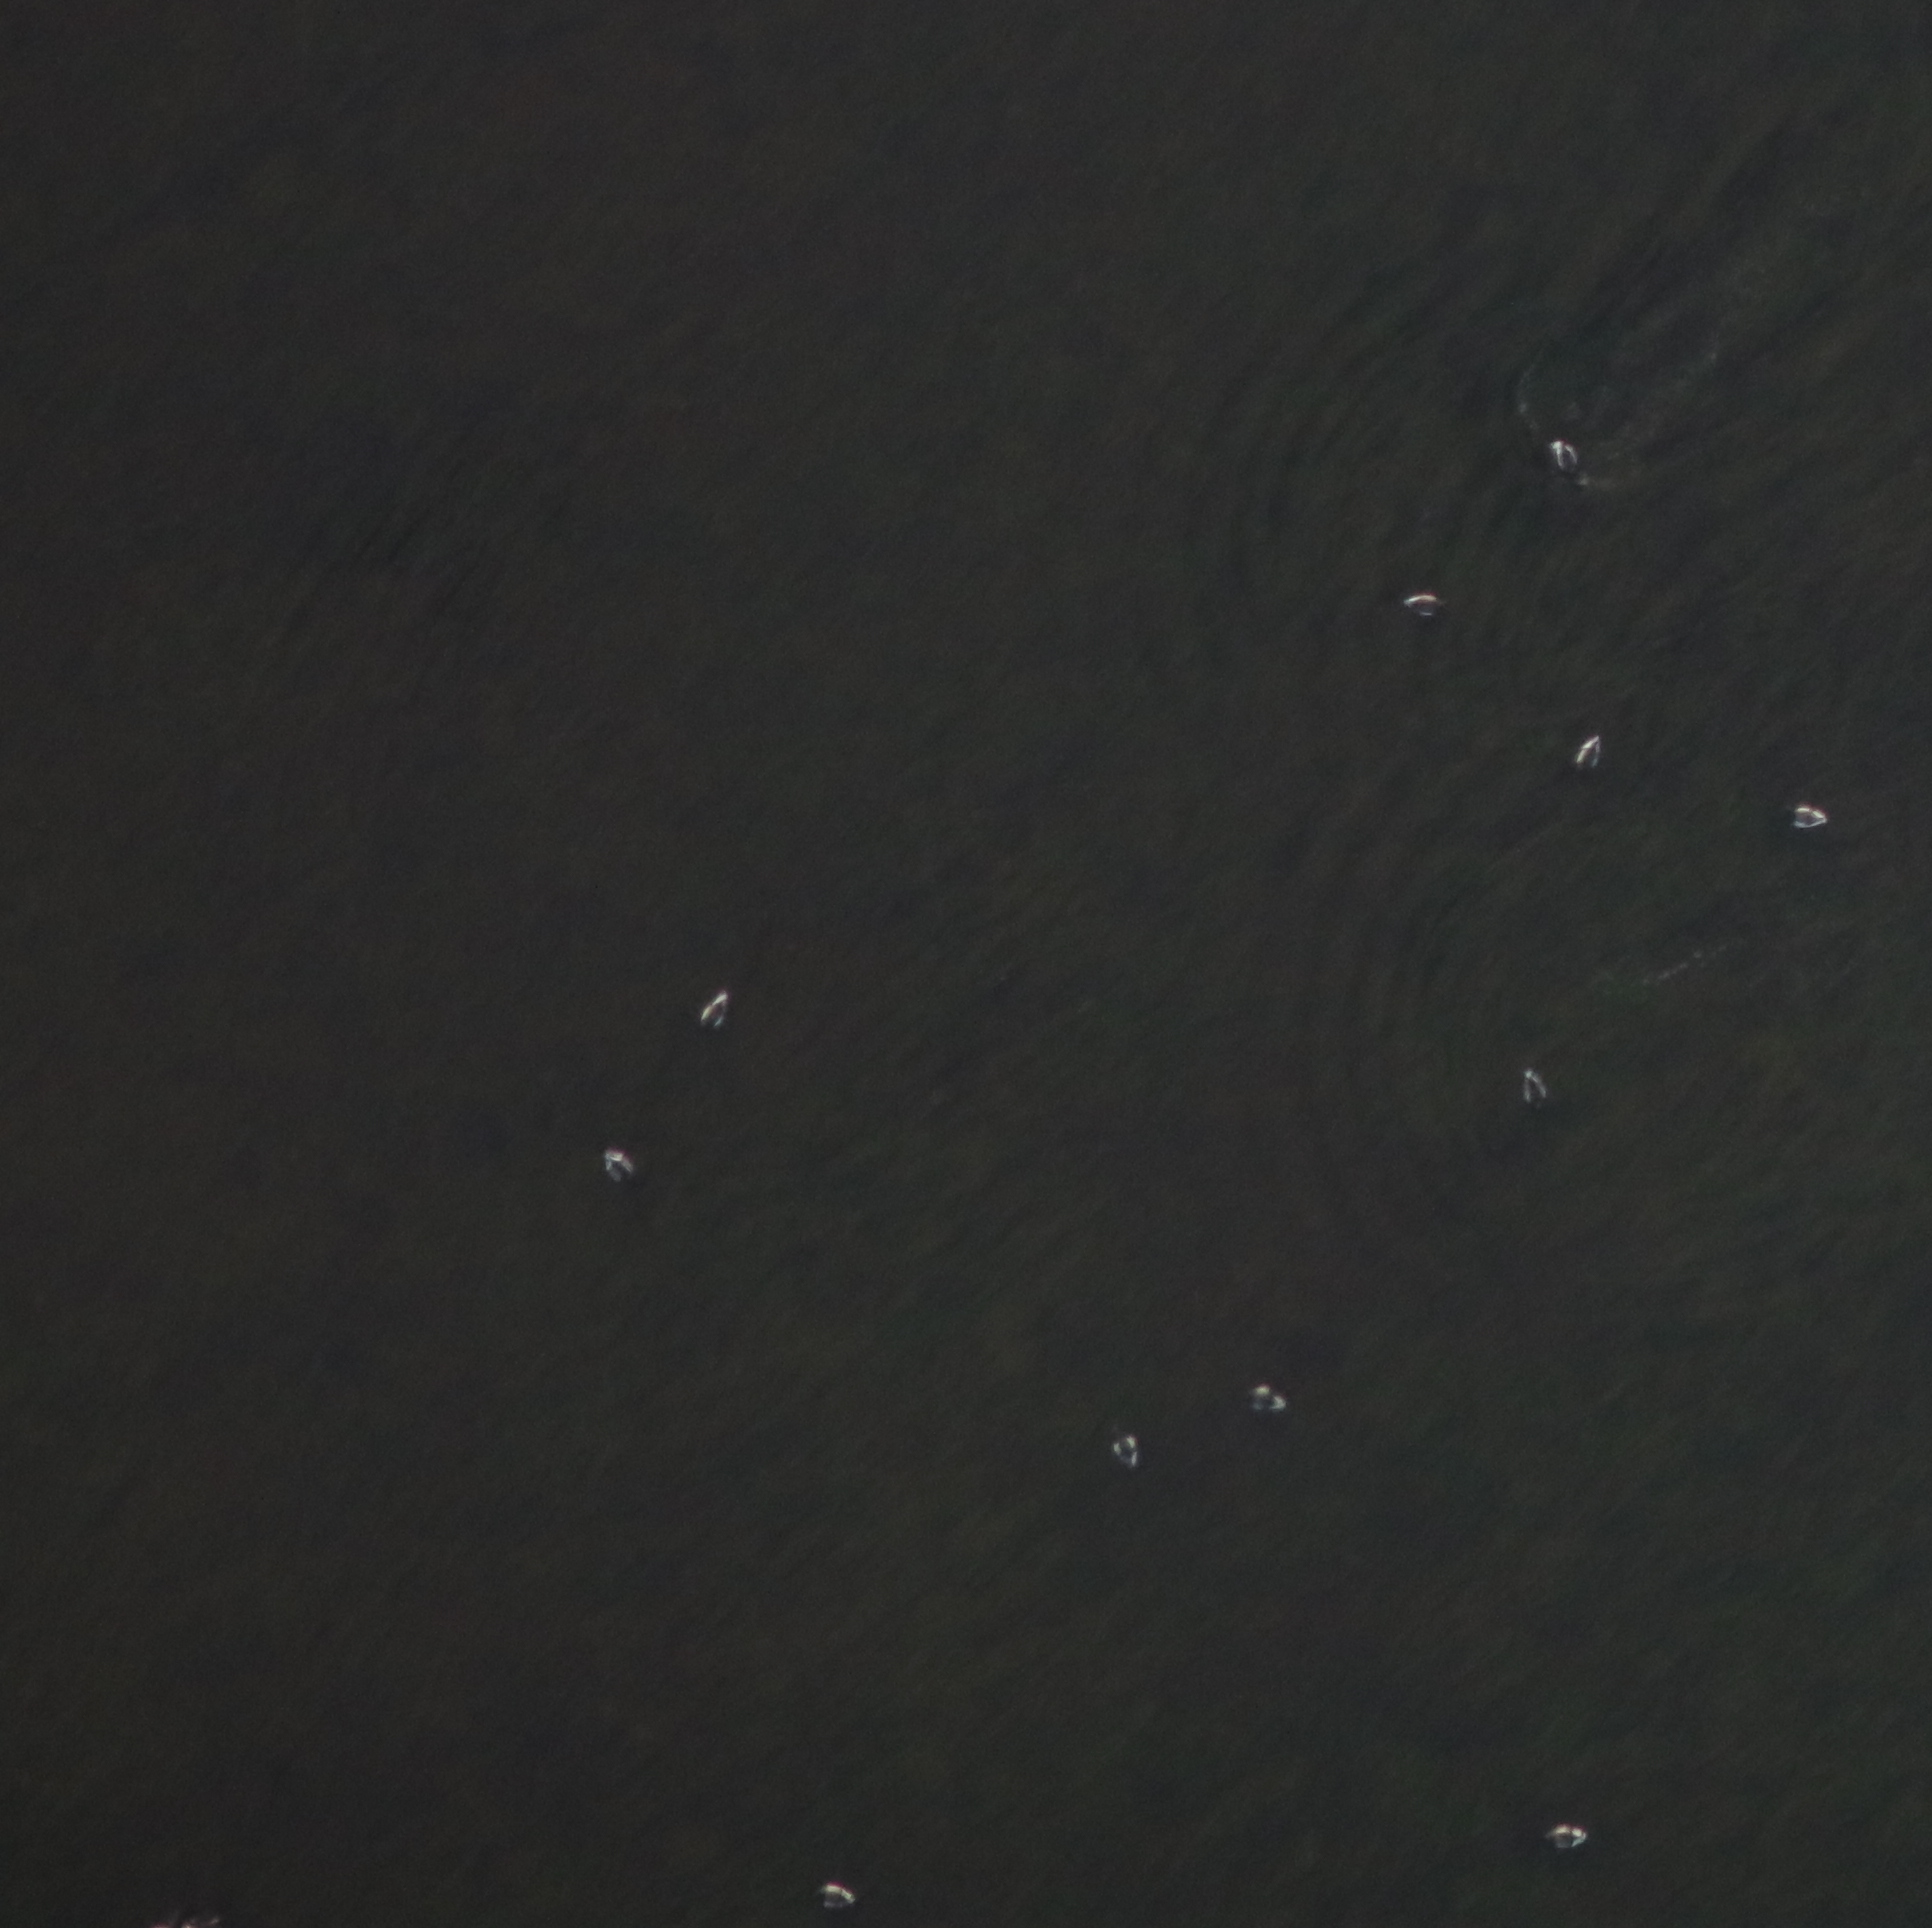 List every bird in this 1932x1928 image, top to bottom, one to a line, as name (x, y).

brant (1566, 452)
brant (1426, 606)
brant (1588, 754)
brant (1810, 817)
brant (714, 1011)
brant (1541, 1084)
brant (624, 1163)
brant (1273, 1399)
brant (1128, 1449)
brant (1565, 1833)
brant (837, 1898)